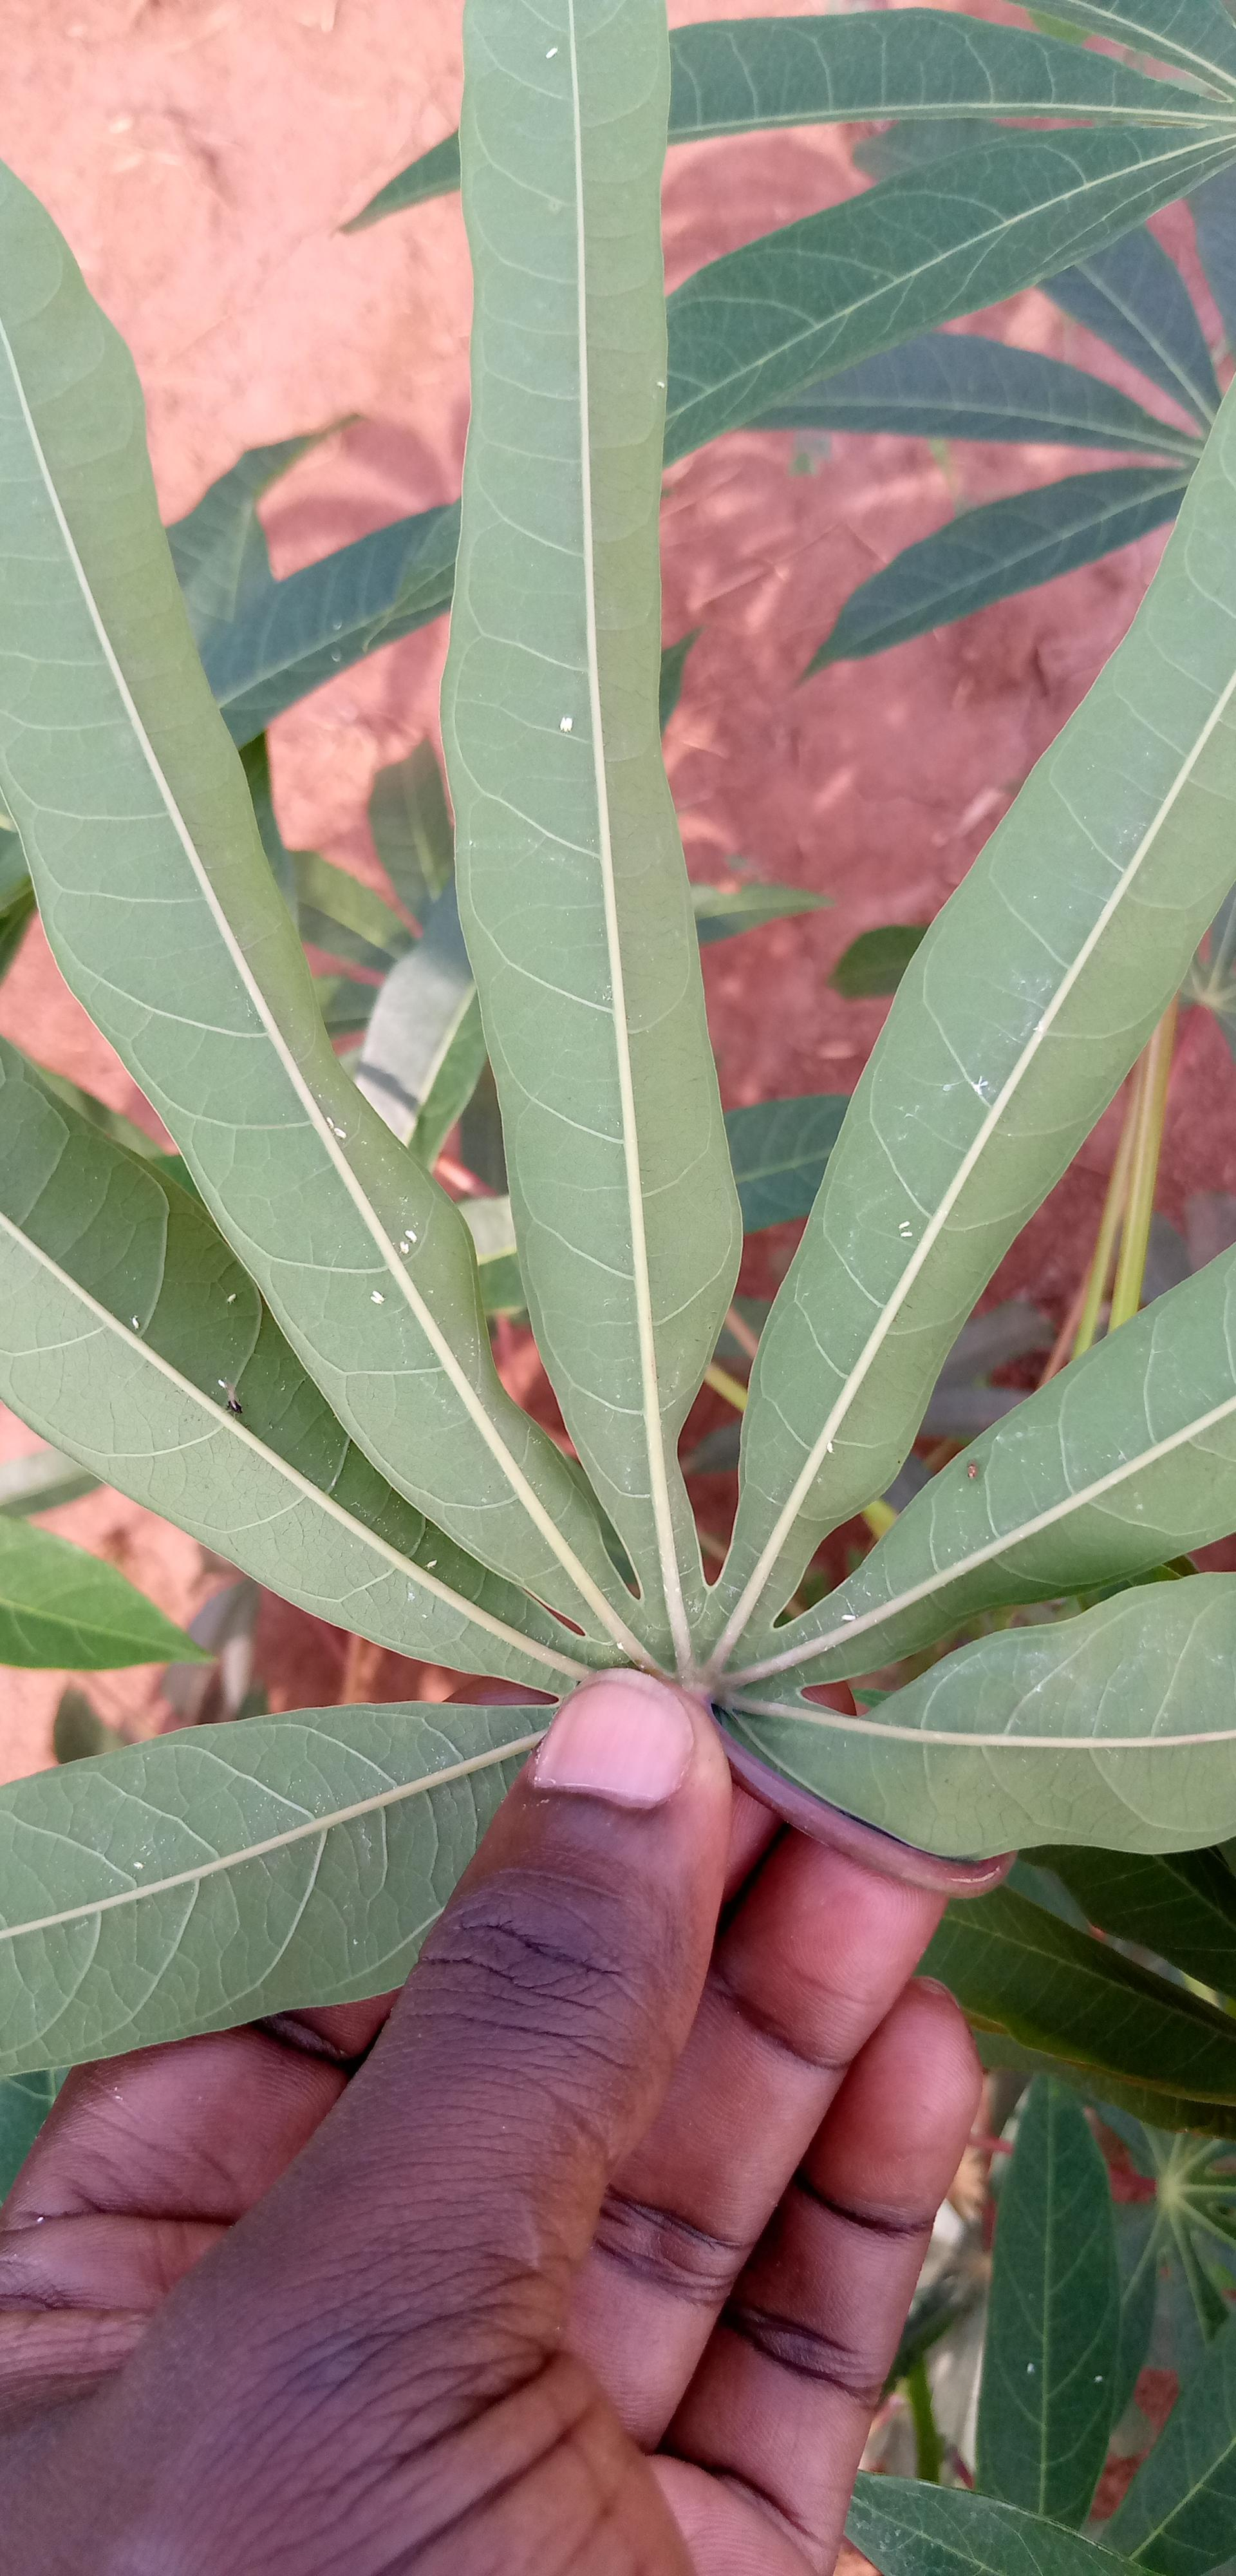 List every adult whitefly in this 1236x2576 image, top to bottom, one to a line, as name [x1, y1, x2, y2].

whitefly [543, 45, 561, 61]
whitefly [655, 380, 667, 391]
whitefly [559, 716, 566, 731]
whitefly [567, 716, 574, 733]
whitefly [324, 1113, 335, 1129]
whitefly [333, 1127, 347, 1140]
whitefly [897, 1220, 912, 1231]
whitefly [404, 1228, 420, 1244]
whitefly [899, 1231, 915, 1238]
whitefly [399, 1239, 404, 1256]
whitefly [404, 1243, 411, 1256]
whitefly [371, 1289, 386, 1303]
whitefly [225, 1291, 240, 1305]
whitefly [369, 1294, 382, 1306]
whitefly [130, 1316, 141, 1332]
whitefly [216, 1378, 229, 1390]
whitefly [827, 1440, 836, 1455]
whitefly [424, 1557, 440, 1572]
whitefly [839, 1613, 857, 1623]
whitefly [131, 1860, 146, 1871]